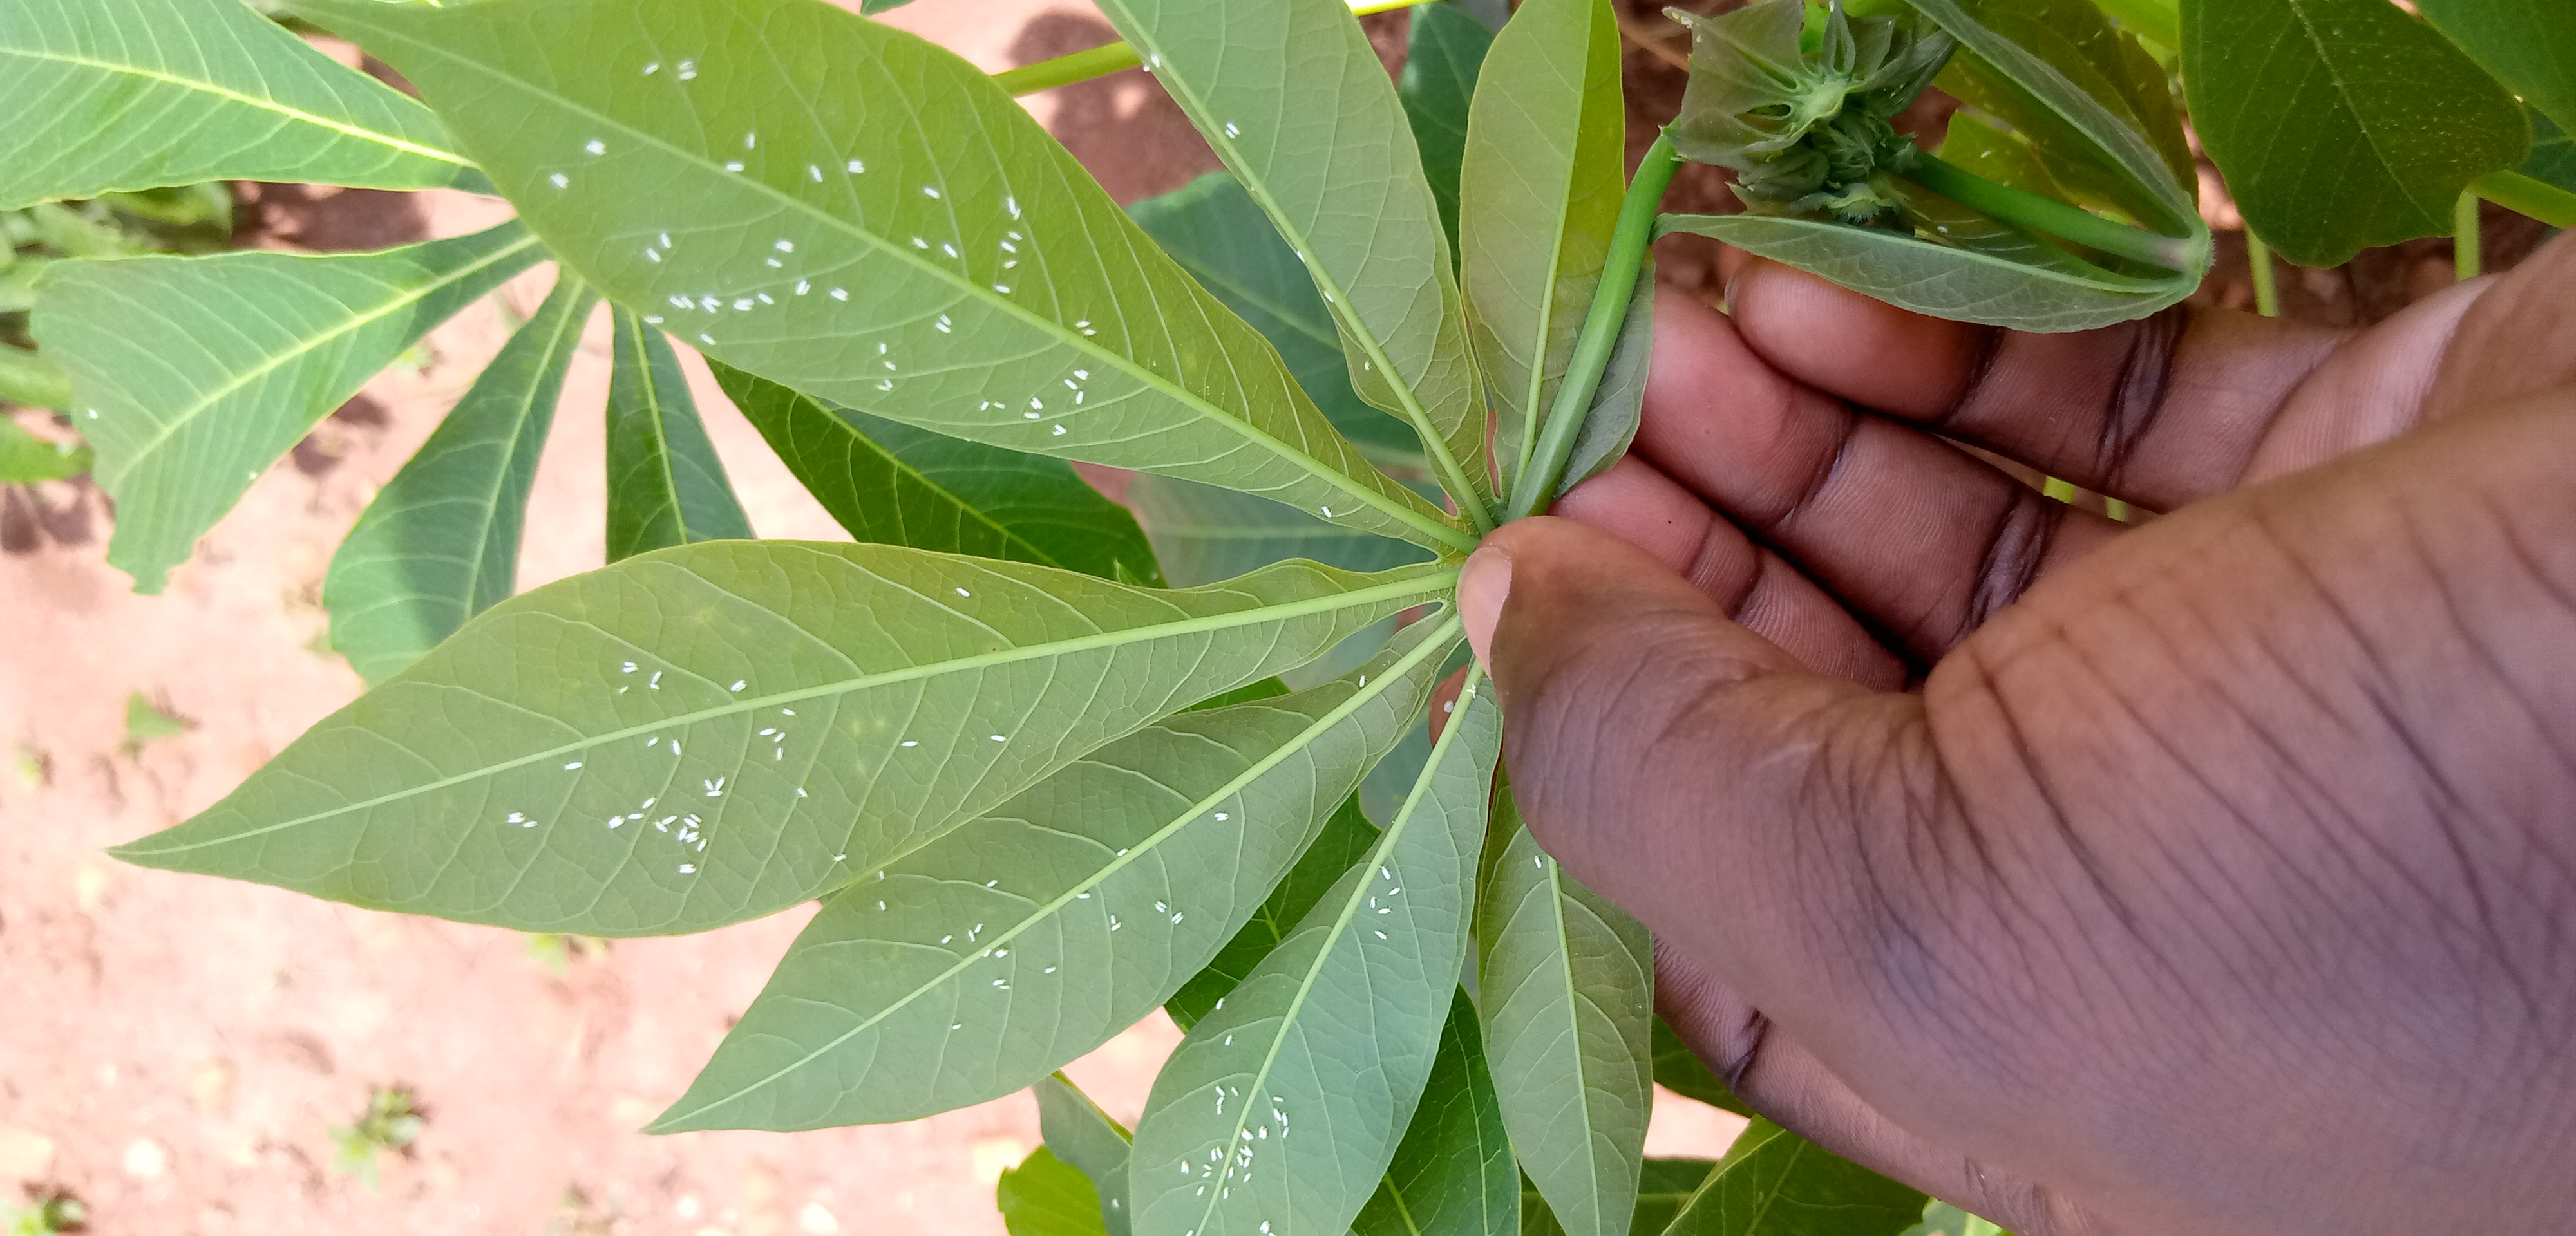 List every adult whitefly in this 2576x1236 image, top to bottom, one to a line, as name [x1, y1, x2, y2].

whitefly [1149, 52, 1164, 70]
whitefly [676, 58, 696, 70]
whitefly [642, 61, 659, 79]
whitefly [1142, 62, 1151, 76]
whitefly [676, 71, 697, 83]
whitefly [1225, 122, 1242, 137]
whitefly [1223, 127, 1236, 140]
whitefly [746, 130, 757, 151]
whitefly [583, 138, 611, 159]
whitefly [848, 160, 863, 167]
whitefly [724, 161, 746, 174]
whitefly [809, 164, 826, 185]
whitefly [848, 166, 865, 176]
whitefly [548, 171, 570, 191]
whitefly [923, 186, 941, 200]
whitefly [1006, 194, 1017, 216]
whitefly [1014, 207, 1022, 221]
whitefly [1935, 223, 1950, 236]
whitefly [1008, 230, 1024, 243]
whitefly [659, 231, 673, 251]
whitefly [912, 235, 932, 251]
whitefly [999, 239, 1018, 255]
whitefly [942, 241, 960, 259]
whitefly [646, 245, 663, 265]
whitefly [1294, 248, 1307, 265]
whitefly [765, 256, 784, 269]
whitefly [1004, 258, 1019, 272]
whitefly [797, 278, 807, 296]
whitefly [802, 283, 811, 299]
whitefly [994, 283, 1013, 297]
whitefly [835, 287, 849, 297]
whitefly [1322, 287, 1336, 305]
whitefly [830, 290, 849, 304]
whitefly [757, 291, 775, 307]
whitefly [681, 294, 696, 311]
whitefly [670, 295, 687, 310]
whitefly [703, 295, 721, 308]
whitefly [735, 298, 754, 306]
whitefly [701, 299, 717, 317]
whitefly [733, 303, 753, 314]
whitefly [643, 313, 665, 326]
whitefly [939, 313, 954, 328]
whitefly [1073, 318, 1092, 330]
whitefly [934, 323, 952, 336]
whitefly [1082, 328, 1099, 339]
whitefly [699, 332, 717, 347]
whitefly [878, 340, 889, 357]
whitefly [883, 359, 897, 373]
whitefly [1363, 359, 1372, 373]
whitefly [1079, 368, 1091, 377]
whitefly [1071, 368, 1089, 382]
whitefly [1061, 375, 1081, 393]
whitefly [884, 377, 894, 388]
whitefly [875, 382, 891, 394]
whitefly [1075, 389, 1087, 406]
whitefly [1027, 393, 1045, 412]
whitefly [980, 399, 990, 414]
whitefly [992, 399, 1010, 412]
whitefly [1021, 410, 1044, 423]
whitefly [1054, 423, 1070, 435]
whitefly [1052, 430, 1062, 438]
whitefly [1319, 504, 1343, 520]
whitefly [953, 585, 974, 600]
whitefly [622, 660, 639, 668]
whitefly [623, 666, 639, 675]
whitefly [651, 669, 662, 683]
whitefly [1358, 674, 1367, 689]
whitefly [730, 679, 746, 693]
whitefly [1464, 682, 1481, 701]
whitefly [649, 683, 661, 692]
whitefly [736, 683, 748, 693]
whitefly [618, 684, 630, 696]
whitefly [781, 707, 797, 717]
whitefly [757, 727, 777, 737]
whitefly [773, 731, 786, 745]
whitefly [989, 732, 1009, 745]
whitefly [647, 735, 660, 748]
whitefly [671, 738, 683, 756]
whitefly [900, 738, 919, 748]
whitefly [774, 746, 785, 763]
whitefly [561, 760, 586, 772]
whitefly [715, 775, 728, 791]
whitefly [704, 777, 715, 791]
whitefly [796, 785, 810, 801]
whitefly [706, 791, 724, 798]
whitefly [641, 796, 656, 810]
whitefly [508, 811, 525, 818]
whitefly [626, 812, 645, 820]
whitefly [1214, 812, 1229, 817]
whitefly [690, 812, 703, 824]
whitefly [661, 814, 679, 826]
whitefly [608, 814, 623, 825]
whitefly [611, 817, 626, 830]
whitefly [1217, 817, 1229, 822]
whitefly [507, 818, 526, 824]
whitefly [683, 818, 700, 830]
whitefly [522, 819, 539, 830]
whitefly [653, 820, 668, 834]
whitefly [678, 824, 688, 841]
whitefly [697, 838, 708, 854]
whitefly [1117, 847, 1128, 857]
whitefly [833, 853, 848, 862]
whitefly [1533, 853, 1544, 871]
whitefly [678, 863, 696, 868]
whitefly [1379, 865, 1393, 882]
whitefly [679, 868, 697, 874]
whitefly [877, 868, 887, 881]
whitefly [986, 878, 999, 889]
whitefly [1387, 883, 1404, 899]
whitefly [1076, 892, 1091, 900]
whitefly [1367, 894, 1377, 910]
whitefly [878, 899, 888, 912]
whitefly [1157, 900, 1168, 910]
whitefly [1154, 904, 1166, 914]
whitefly [1375, 904, 1396, 919]
whitefly [1171, 910, 1182, 922]
whitefly [1109, 912, 1117, 926]
whitefly [1174, 915, 1184, 926]
whitefly [1111, 921, 1122, 933]
whitefly [973, 922, 985, 934]
whitefly [1373, 928, 1390, 942]
whitefly [967, 928, 977, 942]
whitefly [941, 934, 954, 945]
whitefly [983, 947, 992, 959]
whitefly [995, 948, 1003, 957]
whitefly [997, 950, 1009, 960]
whitefly [1043, 965, 1057, 975]
whitefly [991, 978, 1007, 986]
whitefly [998, 984, 1012, 991]
whitefly [1214, 996, 1230, 1012]
whitefly [951, 1022, 963, 1031]
whitefly [1224, 1031, 1235, 1049]
whitefly [1213, 1083, 1227, 1096]
whitefly [1229, 1085, 1242, 1098]
whitefly [1270, 1093, 1287, 1105]
whitefly [1215, 1094, 1225, 1105]
whitefly [1214, 1104, 1225, 1118]
whitefly [1272, 1106, 1282, 1123]
whitefly [1280, 1111, 1291, 1126]
whitefly [1258, 1124, 1264, 1140]
whitefly [1240, 1126, 1254, 1141]
whitefly [1281, 1126, 1292, 1140]
whitefly [1264, 1128, 1268, 1141]
whitefly [1216, 1145, 1226, 1159]
whitefly [1211, 1147, 1217, 1163]
whitefly [1236, 1153, 1244, 1167]
whitefly [1244, 1156, 1252, 1168]
whitefly [1181, 1159, 1186, 1174]
whitefly [1185, 1161, 1190, 1175]
whitefly [1202, 1162, 1213, 1171]
whitefly [1227, 1165, 1235, 1181]
whitefly [1200, 1170, 1213, 1178]
whitefly [1242, 1172, 1254, 1183]
whitefly [1195, 1184, 1207, 1197]
whitefly [1222, 1185, 1229, 1201]
whitefly [1110, 1197, 1122, 1210]
whitefly [1258, 1219, 1271, 1234]